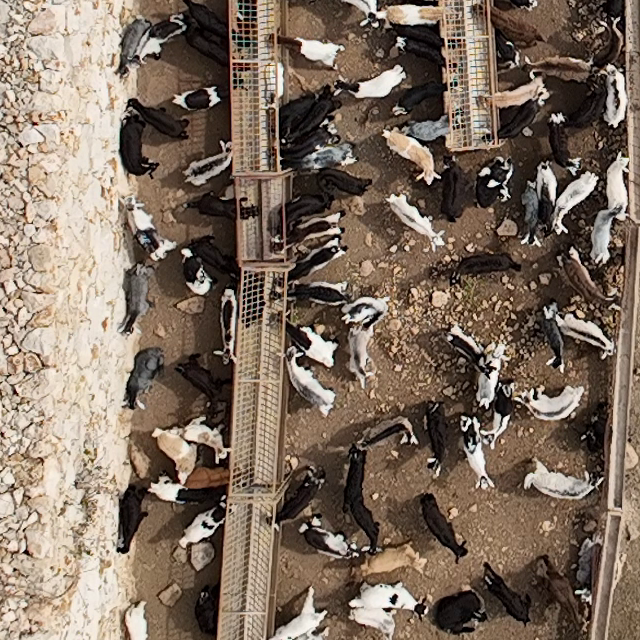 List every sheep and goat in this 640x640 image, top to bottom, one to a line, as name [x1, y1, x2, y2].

goat [184, 0, 250, 47]
goat [326, 0, 385, 27]
goat [476, 0, 537, 10]
goat [601, 0, 623, 14]
goat [385, 3, 460, 25]
goat [470, 3, 546, 47]
goat [130, 16, 185, 65]
goat [115, 17, 151, 78]
goat [590, 17, 622, 69]
goat [387, 20, 461, 49]
goat [183, 27, 252, 72]
goat [491, 31, 519, 69]
goat [266, 35, 344, 72]
goat [393, 36, 457, 71]
goat [521, 55, 592, 83]
goat [603, 64, 626, 129]
goat [331, 65, 404, 97]
goat [568, 75, 604, 126]
goat [388, 77, 460, 114]
goat [479, 77, 546, 108]
goat [172, 86, 221, 111]
goat [276, 89, 339, 145]
goat [266, 92, 316, 124]
goat [480, 99, 538, 142]
goat [127, 100, 190, 140]
goat [546, 110, 581, 175]
goat [409, 114, 465, 138]
goat [119, 115, 160, 180]
goat [268, 124, 333, 158]
goat [383, 127, 440, 186]
goat [182, 141, 236, 188]
goat [272, 143, 361, 168]
goat [606, 153, 628, 222]
goat [475, 156, 502, 209]
goat [442, 157, 468, 222]
goat [484, 160, 511, 208]
goat [536, 160, 555, 235]
goat [288, 173, 372, 196]
goat [550, 174, 599, 236]
goat [522, 183, 541, 249]
goat [386, 193, 444, 249]
goat [184, 195, 258, 220]
goat [274, 195, 333, 233]
goat [117, 198, 177, 261]
goat [589, 203, 621, 262]
goat [272, 213, 345, 251]
goat [281, 229, 343, 261]
goat [192, 238, 238, 279]
goat [274, 240, 346, 285]
goat [554, 247, 618, 309]
goat [181, 250, 212, 295]
goat [449, 252, 522, 287]
goat [197, 257, 236, 285]
goat [119, 260, 147, 338]
goat [269, 280, 352, 304]
goat [217, 289, 237, 365]
goat [343, 303, 380, 323]
goat [542, 307, 565, 375]
goat [273, 309, 337, 367]
goat [556, 312, 616, 358]
goat [442, 320, 497, 378]
goat [349, 325, 373, 389]
goat [475, 341, 508, 409]
goat [275, 344, 335, 417]
goat [120, 347, 164, 412]
goat [174, 363, 224, 417]
goat [480, 379, 513, 449]
goat [514, 386, 584, 421]
goat [426, 403, 445, 477]
goat [581, 403, 607, 447]
goat [360, 415, 419, 449]
goat [460, 415, 496, 490]
goat [184, 416, 233, 463]
goat [152, 428, 197, 482]
goat [343, 443, 367, 514]
goat [524, 457, 606, 501]
goat [265, 467, 324, 530]
goat [184, 468, 248, 489]
goat [152, 474, 235, 503]
goat [115, 478, 150, 555]
goat [421, 492, 469, 561]
goat [179, 495, 231, 546]
goat [350, 499, 379, 555]
goat [300, 521, 359, 558]
goat [575, 538, 595, 594]
goat [362, 542, 428, 576]
goat [541, 555, 587, 634]
goat [483, 560, 532, 626]
goat [350, 581, 431, 620]
goat [268, 584, 329, 639]
goat [198, 587, 215, 639]
goat [434, 588, 486, 634]
goat [124, 600, 146, 639]
goat [349, 607, 397, 638]
goat [294, 627, 330, 639]